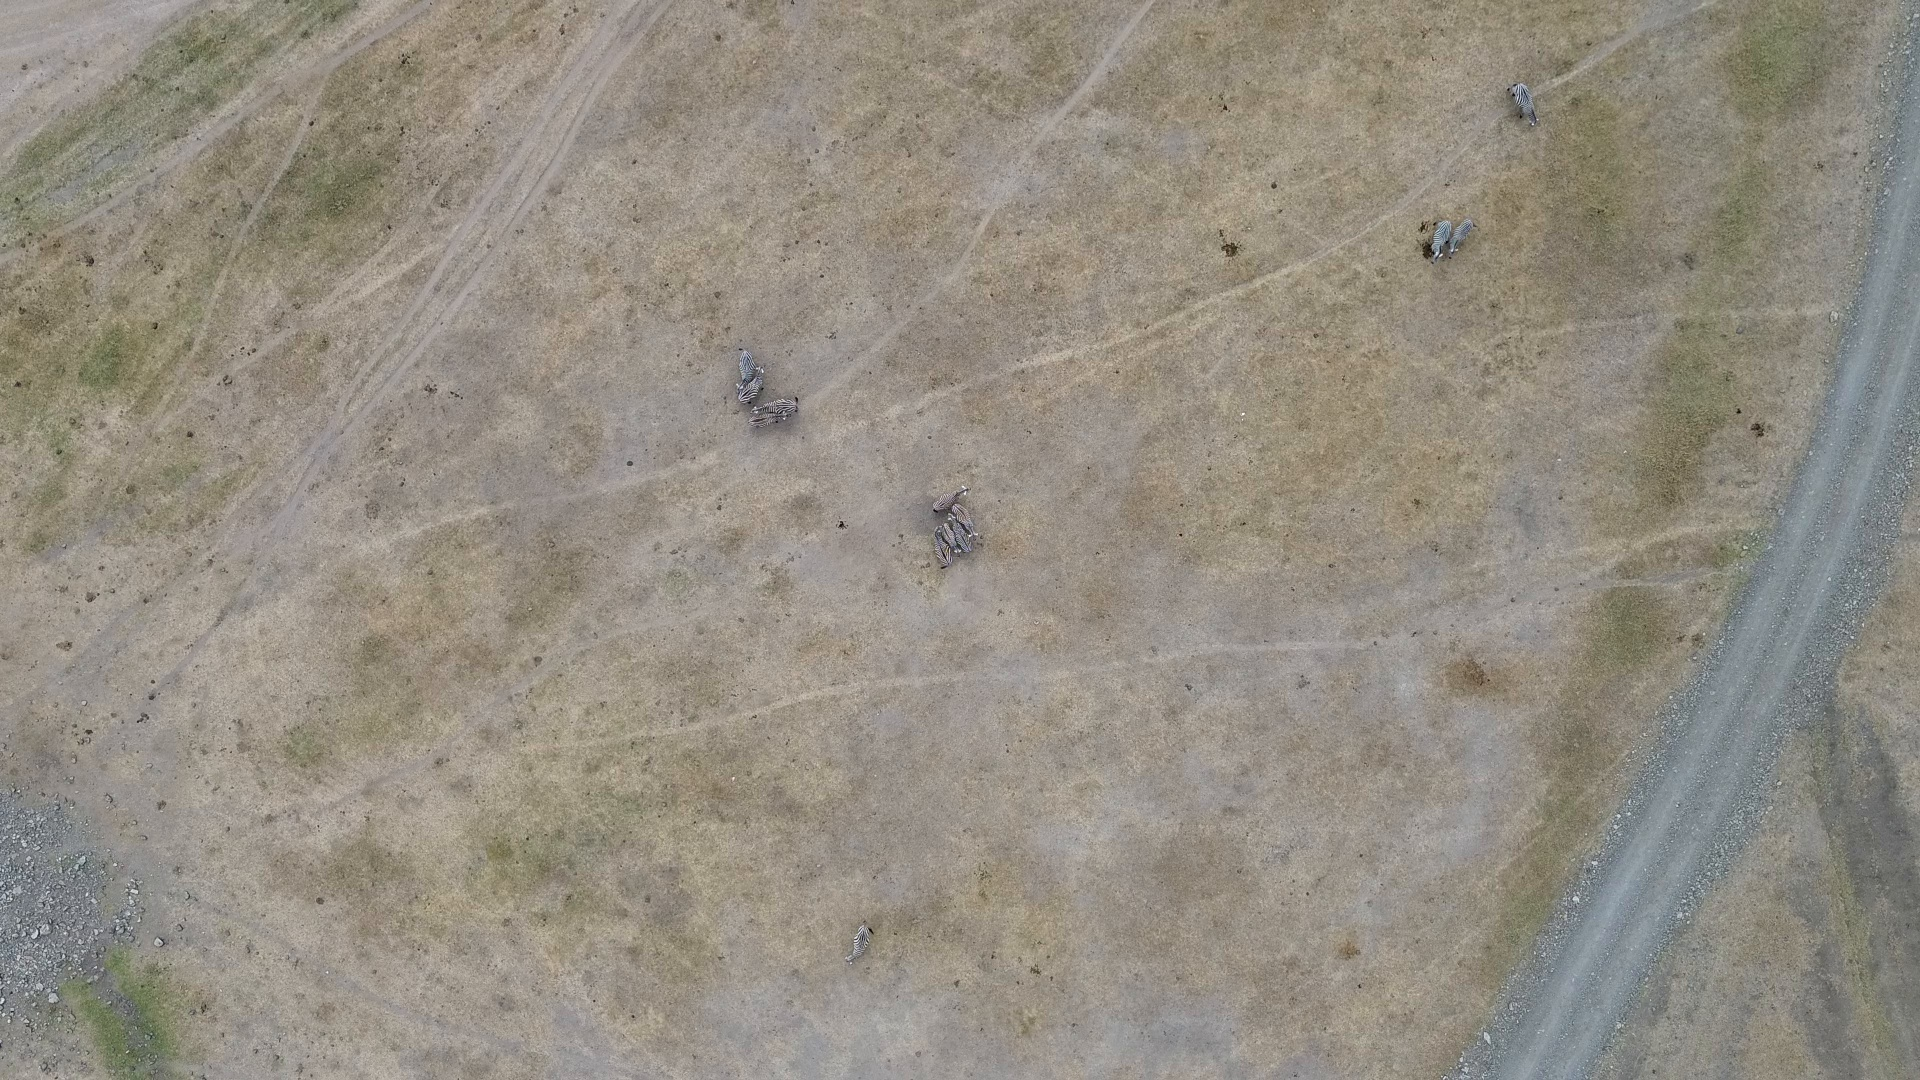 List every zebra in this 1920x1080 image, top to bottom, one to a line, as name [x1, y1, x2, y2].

zebra [1509, 84, 1538, 128]
zebra [1429, 220, 1449, 262]
zebra [1449, 221, 1475, 254]
zebra [736, 349, 754, 394]
zebra [738, 365, 764, 404]
zebra [750, 398, 797, 419]
zebra [748, 411, 791, 428]
zebra [933, 486, 971, 510]
zebra [953, 503, 979, 537]
zebra [948, 513, 973, 553]
zebra [942, 523, 962, 553]
zebra [934, 526, 953, 566]
zebra [846, 925, 870, 964]